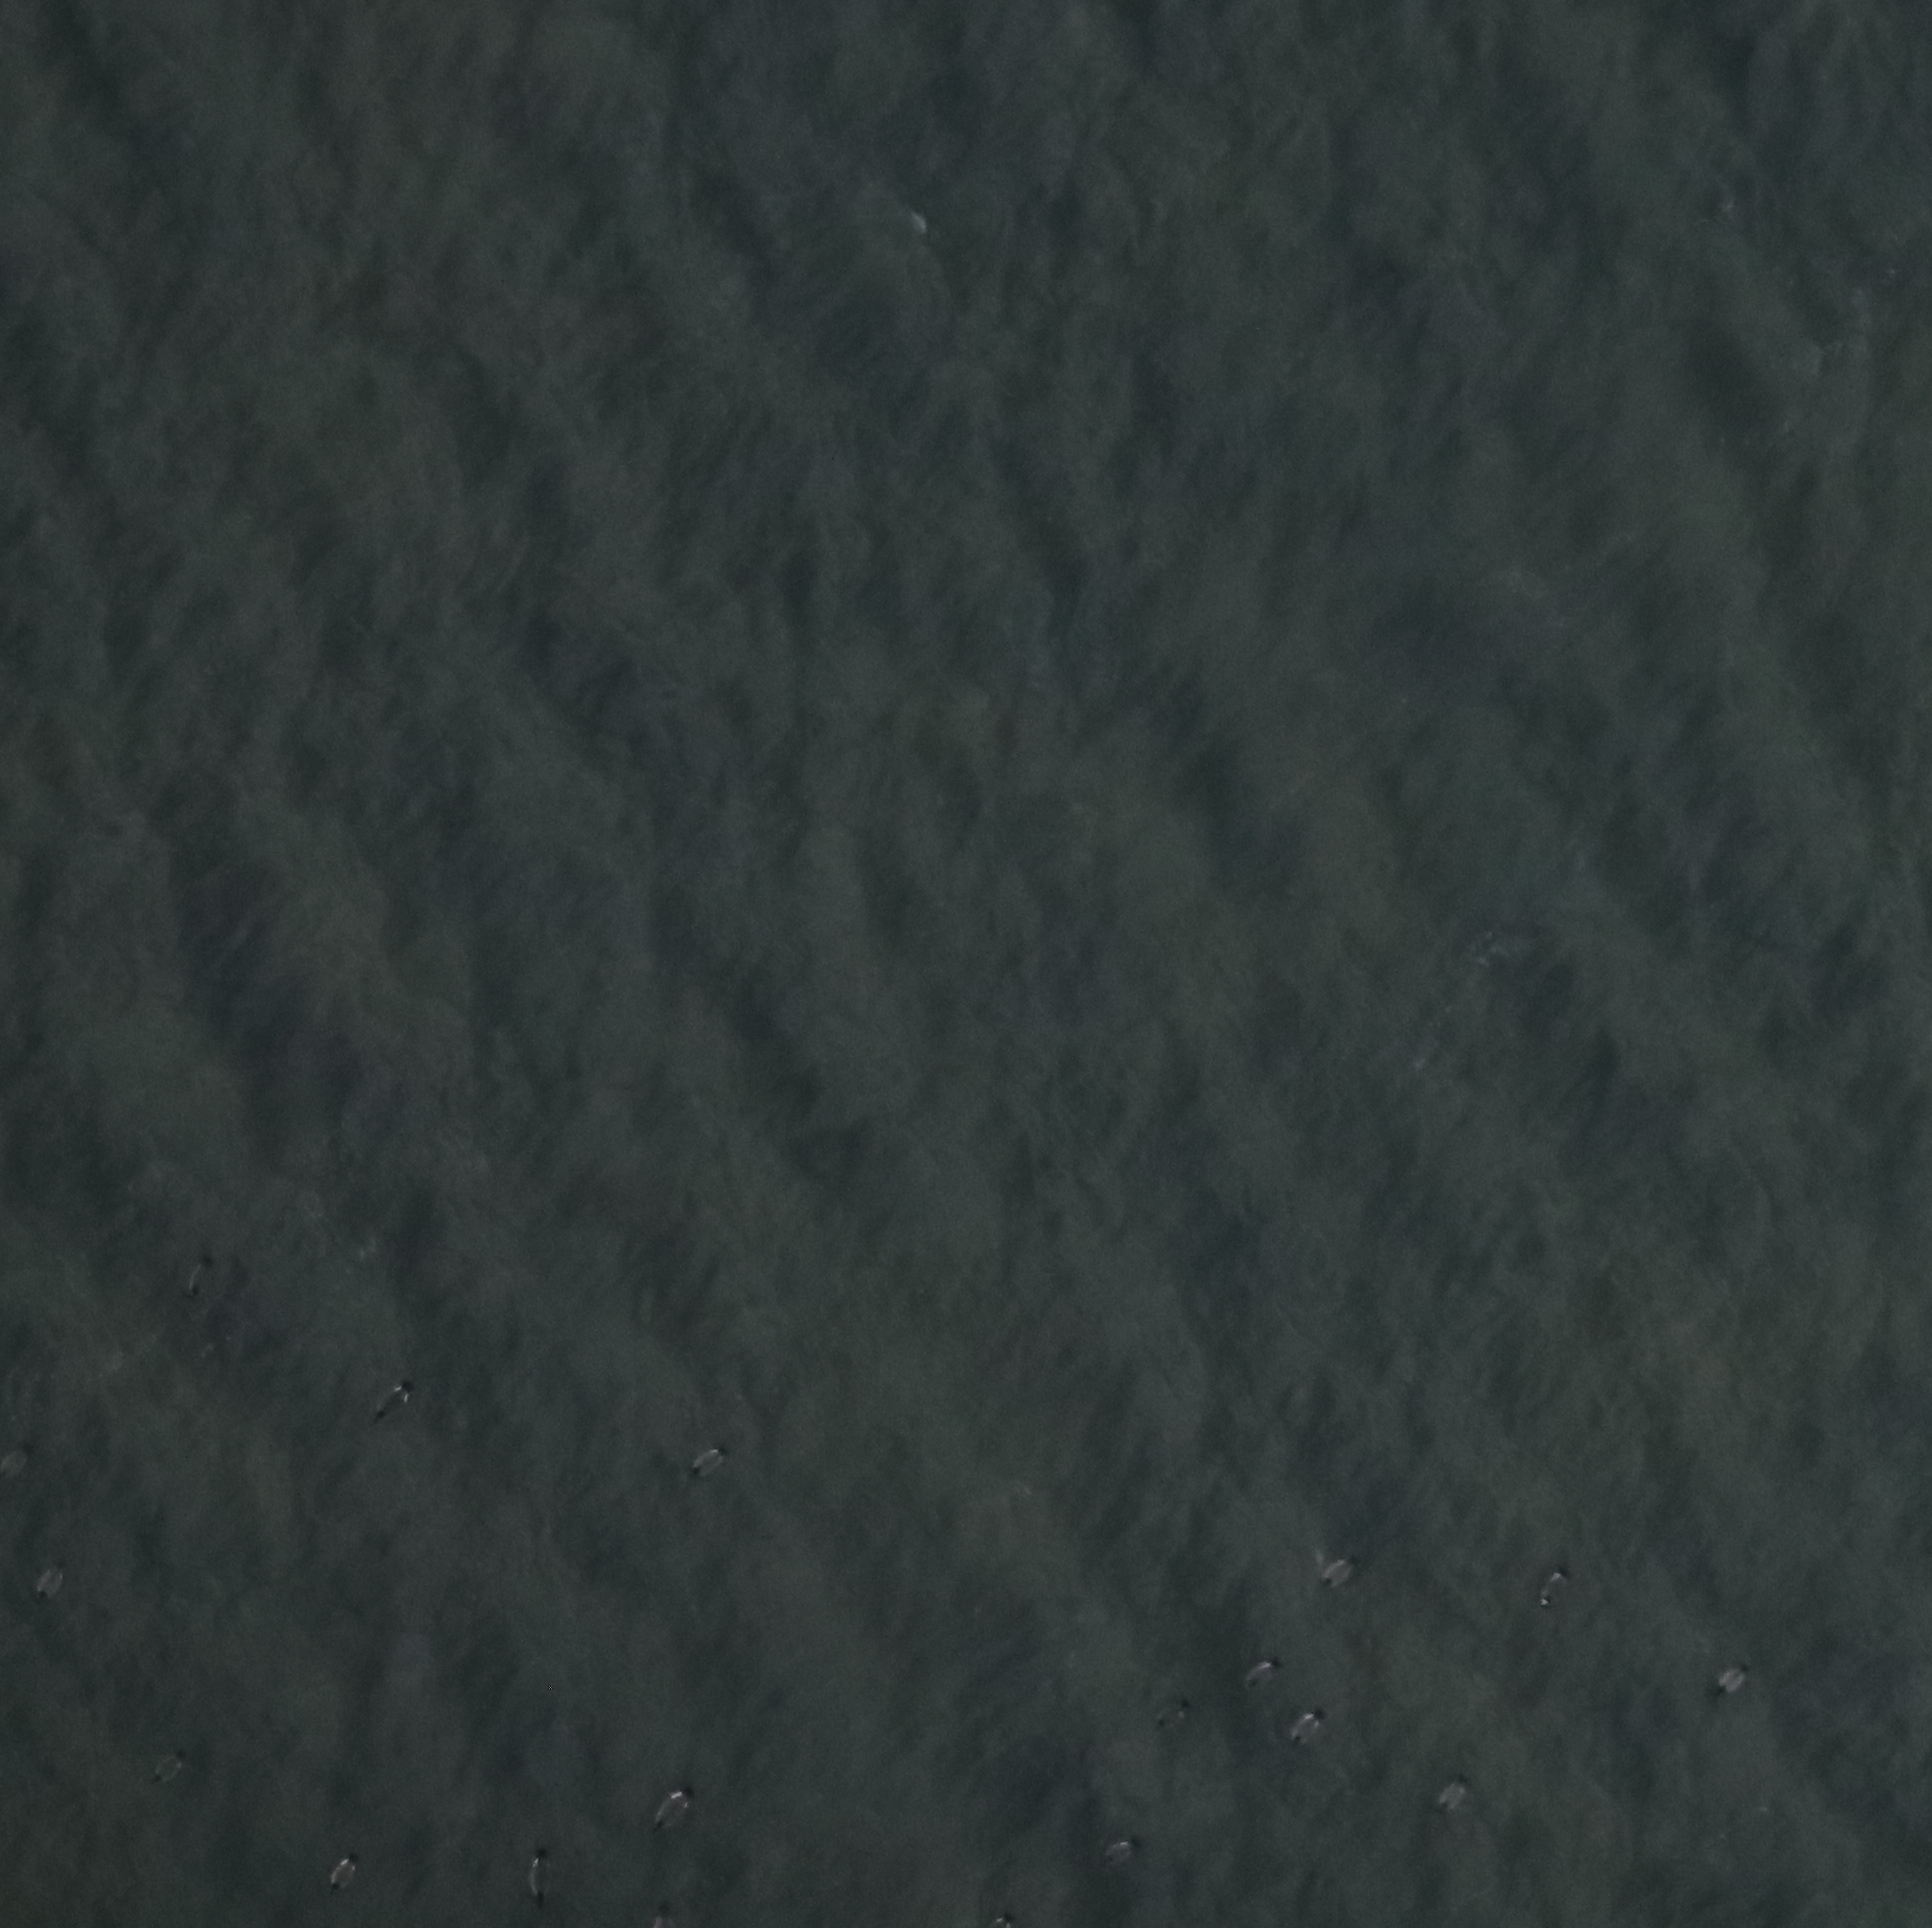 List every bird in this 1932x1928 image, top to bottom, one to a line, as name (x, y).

Canada goose (197, 1276)
Canada goose (389, 1405)
Canada goose (706, 1462)
Canada goose (9, 1468)
Canada goose (1340, 1574)
Canada goose (46, 1586)
Canada goose (1555, 1586)
Canada goose (1262, 1673)
Canada goose (1730, 1681)
Canada goose (1167, 1719)
Canada goose (1305, 1728)
Canada goose (165, 1770)
Canada goose (1451, 1791)
Canada goose (670, 1812)
Canada goose (1117, 1856)
Canada goose (537, 1869)
Canada goose (344, 1875)